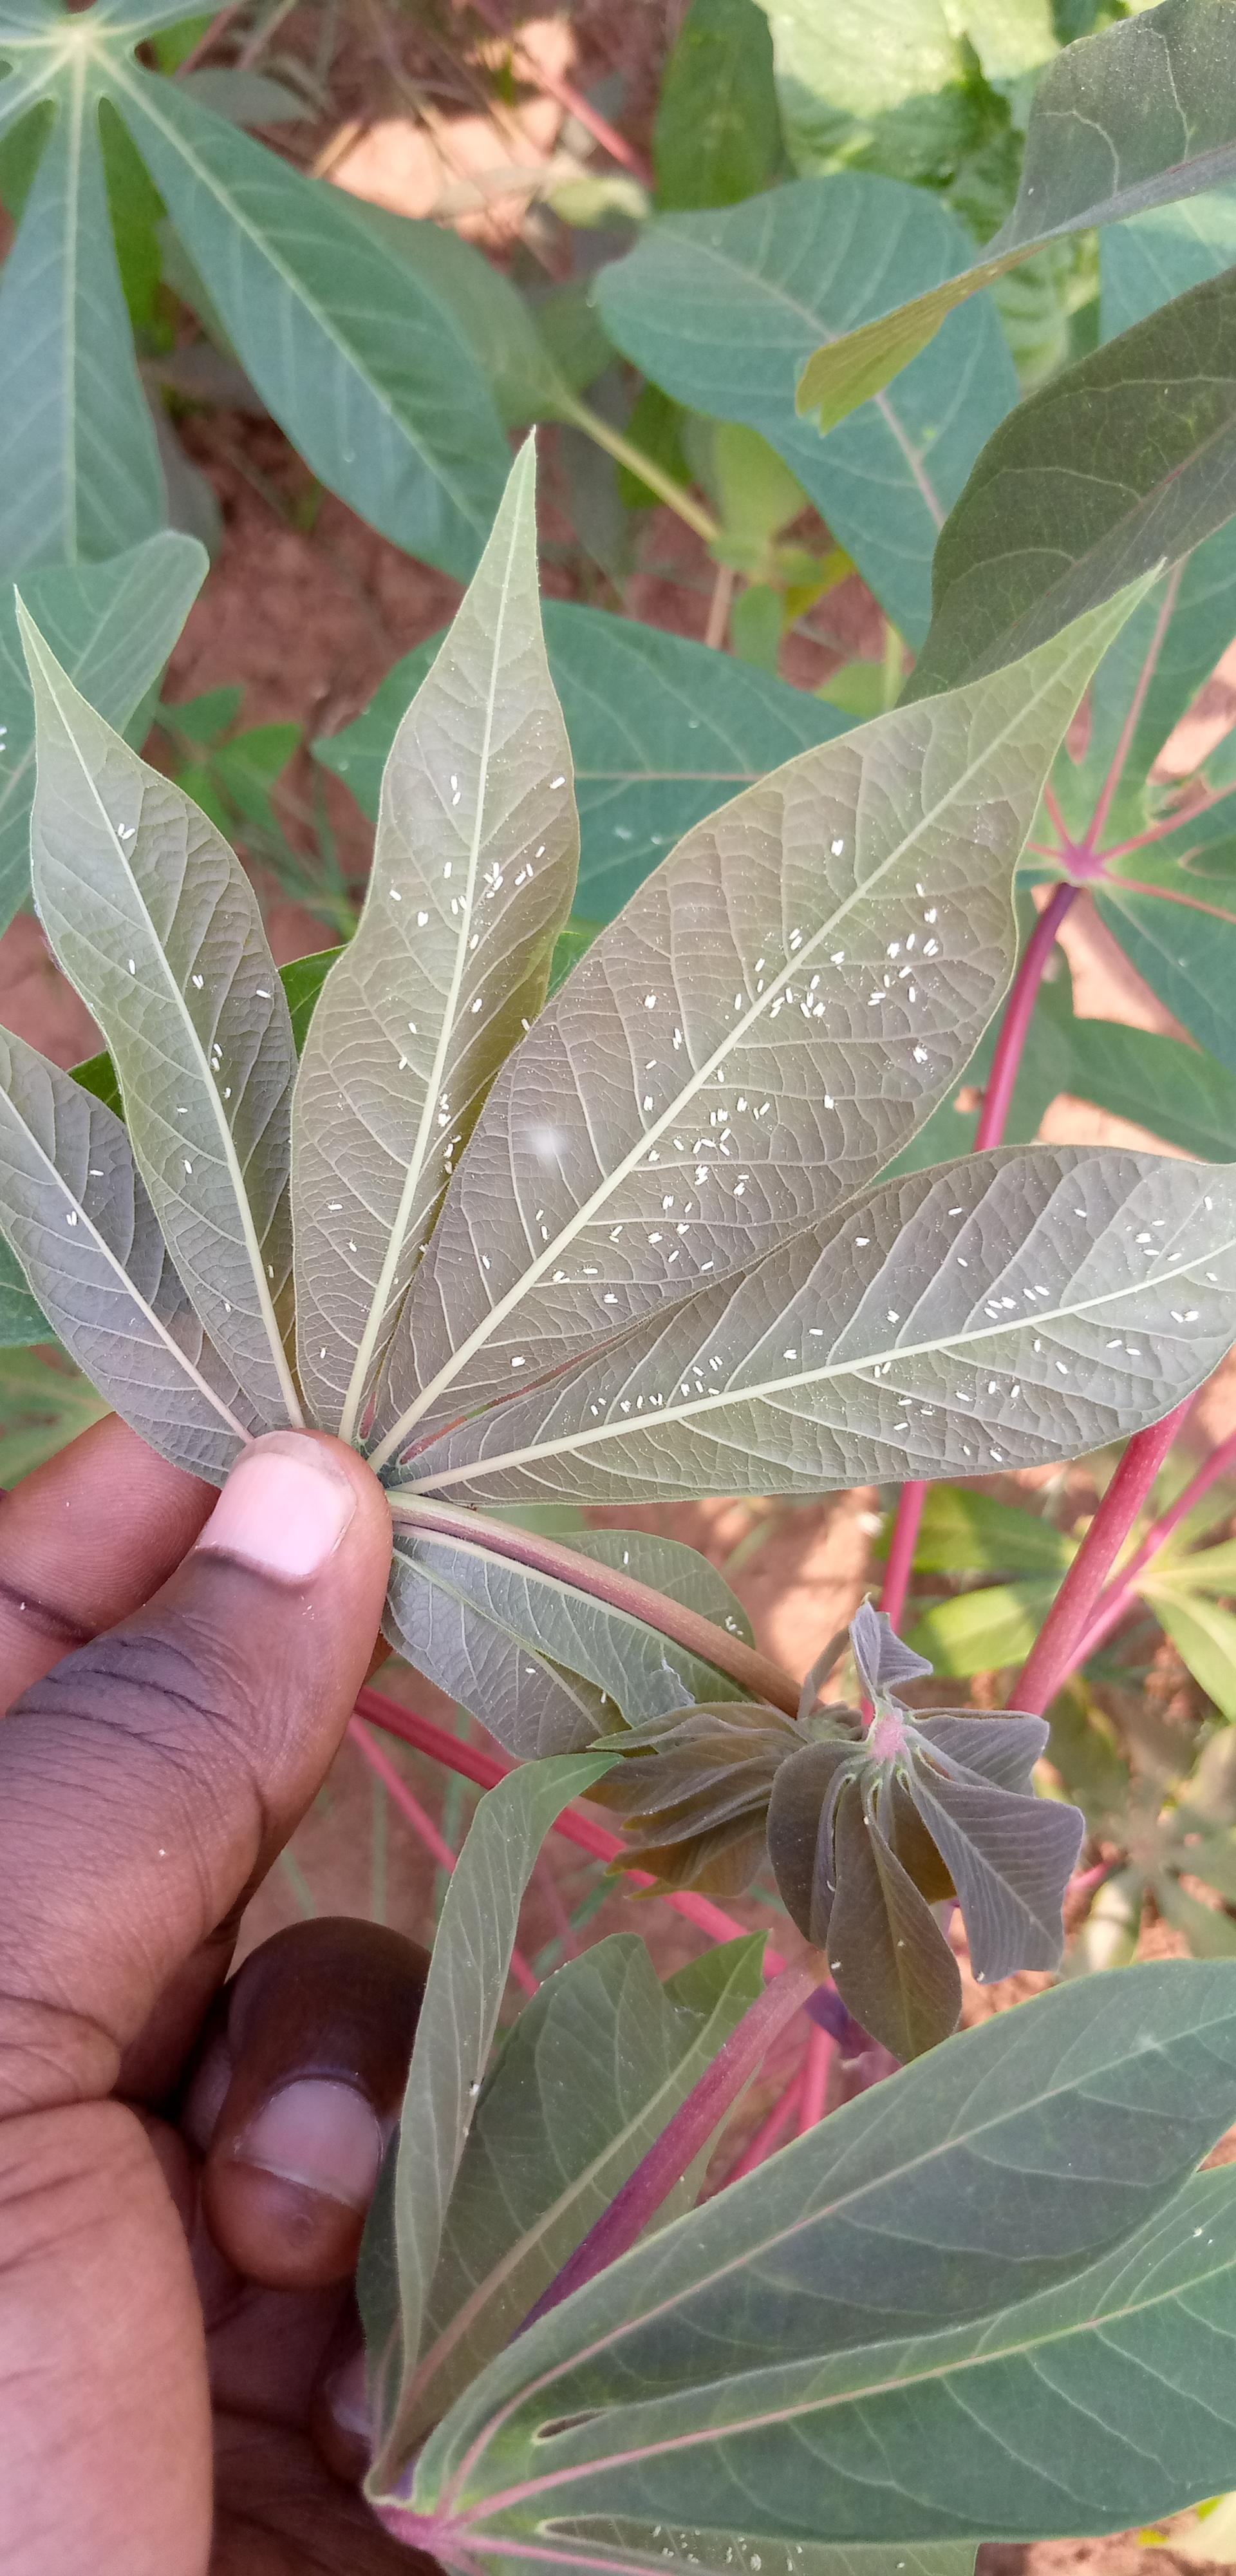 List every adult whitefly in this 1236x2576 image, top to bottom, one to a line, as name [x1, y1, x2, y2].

whitefly [1, 725, 8, 736]
whitefly [1, 743, 7, 752]
whitefly [449, 773, 460, 790]
whitefly [547, 775, 566, 791]
whitefly [451, 791, 462, 806]
whitefly [117, 822, 126, 837]
whitefly [122, 827, 136, 840]
whitefly [836, 838, 843, 857]
whitefly [830, 840, 838, 855]
whitefly [534, 845, 545, 858]
whitefly [492, 860, 498, 878]
whitefly [444, 861, 453, 879]
whitefly [525, 862, 536, 878]
whitefly [514, 871, 527, 887]
whitefly [483, 872, 494, 884]
whitefly [494, 875, 504, 891]
whitefly [914, 881, 926, 897]
whitefly [388, 888, 404, 902]
whitefly [485, 891, 496, 899]
whitefly [457, 895, 469, 910]
whitefly [450, 897, 460, 916]
whitefly [930, 908, 937, 924]
whitefly [417, 910, 424, 927]
whitefly [924, 910, 929, 922]
whitefly [424, 911, 429, 925]
whitefly [788, 927, 800, 940]
whitefly [468, 932, 481, 951]
whitefly [904, 933, 915, 951]
whitefly [790, 935, 803, 951]
whitefly [922, 938, 935, 956]
whitefly [891, 942, 899, 960]
whitefly [886, 943, 895, 956]
whitefly [928, 945, 939, 959]
whitefly [830, 951, 845, 961]
whitefly [754, 956, 766, 973]
whitefly [127, 956, 137, 976]
whitefly [836, 957, 845, 965]
whitefly [897, 965, 913, 979]
whitefly [881, 973, 890, 989]
whitefly [191, 974, 202, 990]
whitefly [197, 974, 205, 987]
whitefly [809, 974, 821, 989]
whitefly [755, 978, 764, 993]
whitefly [908, 985, 916, 1004]
whitefly [784, 987, 794, 1004]
whitefly [255, 989, 272, 999]
whitefly [806, 990, 814, 1008]
whitefly [733, 991, 743, 1012]
whitefly [868, 991, 886, 999]
whitefly [644, 993, 650, 1007]
whitefly [648, 994, 656, 1010]
whitefly [469, 996, 482, 1014]
whitefly [772, 996, 785, 1009]
whitefly [866, 999, 882, 1007]
whitefly [813, 1001, 823, 1016]
whitefly [800, 1002, 811, 1018]
whitefly [769, 1005, 782, 1018]
whitefly [818, 1007, 825, 1018]
whitefly [520, 1017, 531, 1032]
whitefly [407, 1021, 418, 1035]
whitefly [674, 1027, 682, 1043]
whitefly [671, 1036, 680, 1051]
whitefly [212, 1043, 225, 1057]
whitefly [915, 1046, 928, 1061]
whitefly [912, 1050, 922, 1065]
whitefly [211, 1056, 221, 1074]
whitefly [398, 1056, 408, 1070]
whitefly [644, 1057, 658, 1070]
whitefly [716, 1068, 726, 1084]
whitefly [223, 1086, 232, 1099]
whitefly [440, 1092, 448, 1106]
whitefly [823, 1094, 830, 1109]
whitefly [642, 1095, 649, 1112]
whitefly [648, 1096, 654, 1110]
whitefly [829, 1099, 834, 1110]
whitefly [760, 1101, 771, 1115]
whitefly [441, 1103, 449, 1110]
whitefly [717, 1106, 722, 1122]
whitefly [176, 1107, 190, 1115]
whitefly [752, 1107, 761, 1121]
whitefly [709, 1110, 716, 1127]
whitefly [723, 1110, 729, 1122]
whitefly [437, 1112, 442, 1124]
whitefly [442, 1113, 446, 1128]
whitefly [719, 1127, 731, 1141]
whitefly [451, 1134, 462, 1143]
whitefly [701, 1137, 716, 1148]
whitefly [672, 1138, 686, 1152]
whitefly [692, 1141, 702, 1154]
whitefly [442, 1142, 454, 1159]
whitefly [718, 1142, 731, 1157]
whitefly [648, 1150, 657, 1162]
whitefly [654, 1153, 660, 1160]
whitefly [182, 1158, 196, 1176]
whitefly [443, 1160, 453, 1175]
whitefly [695, 1164, 703, 1175]
whitefly [698, 1166, 709, 1178]
whitefly [88, 1168, 104, 1177]
whitefly [736, 1173, 751, 1180]
whitefly [695, 1175, 709, 1186]
whitefly [733, 1182, 745, 1195]
whitefly [738, 1187, 747, 1197]
whitefly [662, 1194, 668, 1210]
whitefly [668, 1194, 675, 1207]
whitefly [1203, 1195, 1213, 1212]
whitefly [324, 1200, 346, 1213]
whitefly [684, 1201, 693, 1214]
whitefly [946, 1205, 964, 1216]
whitefly [535, 1207, 545, 1222]
whitefly [1072, 1207, 1088, 1219]
whitefly [71, 1209, 77, 1226]
whitefly [66, 1213, 72, 1226]
whitefly [1150, 1218, 1166, 1229]
whitefly [677, 1222, 684, 1231]
whitefly [679, 1224, 690, 1235]
whitefly [611, 1224, 624, 1236]
whitefly [539, 1225, 549, 1241]
whitefly [647, 1231, 660, 1238]
whitefly [1134, 1233, 1151, 1238]
whitefly [649, 1235, 663, 1245]
whitefly [608, 1235, 619, 1244]
whitefly [854, 1236, 870, 1242]
whitefly [1134, 1238, 1152, 1243]
whitefly [348, 1239, 359, 1253]
whitefly [856, 1240, 868, 1247]
whitefly [418, 1243, 427, 1254]
whitefly [1141, 1247, 1161, 1257]
whitefly [666, 1249, 682, 1264]
whitefly [1166, 1251, 1183, 1265]
whitefly [480, 1255, 492, 1271]
whitefly [955, 1256, 969, 1267]
whitefly [699, 1260, 715, 1271]
whitefly [267, 1263, 275, 1280]
whitefly [581, 1265, 599, 1275]
whitefly [551, 1269, 565, 1283]
whitefly [1203, 1269, 1219, 1283]
whitefly [392, 1274, 400, 1285]
whitefly [558, 1278, 570, 1283]
whitefly [1033, 1285, 1051, 1297]
whitefly [1022, 1287, 1036, 1301]
whitefly [603, 1293, 615, 1298]
whitefly [1001, 1296, 1016, 1306]
whitefly [604, 1298, 618, 1305]
whitefly [986, 1299, 1002, 1310]
whitefly [1001, 1301, 1013, 1310]
whitefly [223, 1302, 232, 1314]
whitefly [983, 1307, 998, 1320]
whitefly [888, 1309, 899, 1320]
whitefly [1184, 1309, 1199, 1316]
whitefly [1170, 1311, 1184, 1324]
whitefly [886, 1315, 896, 1324]
whitefly [1184, 1316, 1199, 1321]
whitefly [805, 1325, 825, 1336]
whitefly [1032, 1338, 1041, 1354]
whitefly [1104, 1338, 1123, 1349]
whitefly [318, 1345, 327, 1360]
whitefly [1125, 1346, 1142, 1357]
whitefly [785, 1348, 798, 1354]
whitefly [782, 1352, 798, 1359]
whitefly [510, 1355, 526, 1367]
whitefly [713, 1355, 724, 1366]
whitefly [708, 1358, 718, 1372]
whitefly [882, 1361, 892, 1374]
whitefly [1054, 1361, 1069, 1375]
whitefly [873, 1363, 881, 1379]
whitefly [691, 1365, 704, 1377]
whitefly [986, 1379, 997, 1394]
whitefly [694, 1379, 704, 1395]
whitefly [1009, 1383, 1022, 1399]
whitefly [680, 1383, 688, 1397]
whitefly [684, 1383, 691, 1392]
whitefly [707, 1387, 722, 1396]
whitefly [954, 1390, 971, 1403]
whitefly [657, 1392, 664, 1406]
whitefly [635, 1394, 645, 1410]
whitefly [648, 1394, 657, 1406]
whitefly [597, 1397, 608, 1406]
whitefly [895, 1398, 912, 1406]
whitefly [624, 1400, 632, 1407]
whitefly [619, 1401, 630, 1413]
whitefly [589, 1404, 600, 1417]
whitefly [919, 1408, 933, 1417]
whitefly [893, 1421, 909, 1431]
whitefly [961, 1444, 973, 1457]
whitefly [988, 1448, 1004, 1463]
whitefly [621, 1548, 630, 1566]
whitefly [724, 1614, 734, 1627]
whitefly [729, 1623, 738, 1631]
whitefly [736, 1629, 745, 1638]
whitefly [523, 1666, 538, 1675]
whitefly [599, 1691, 607, 1705]
whitefly [861, 1815, 872, 1828]
whitefly [895, 1937, 906, 1949]
whitefly [829, 1958, 843, 1971]
whitefly [975, 1969, 986, 1982]
whitefly [467, 2081, 482, 2098]
whitefly [1190, 2225, 1204, 2240]
whitefly [651, 2524, 661, 2539]
whitefly [678, 2533, 687, 2539]
whitefly [737, 2535, 745, 2543]
whitefly [680, 2541, 688, 2550]
whitefly [742, 2543, 750, 2552]
whitefly [725, 2544, 732, 2555]
whitefly [795, 2544, 803, 2555]
whitefly [660, 2545, 668, 2557]
whitefly [668, 2551, 675, 2559]
whitefly [755, 2553, 763, 2572]
whitefly [726, 2554, 733, 2565]
whitefly [749, 2555, 756, 2570]
whitefly [786, 2557, 794, 2573]
whitefly [895, 2561, 906, 2570]